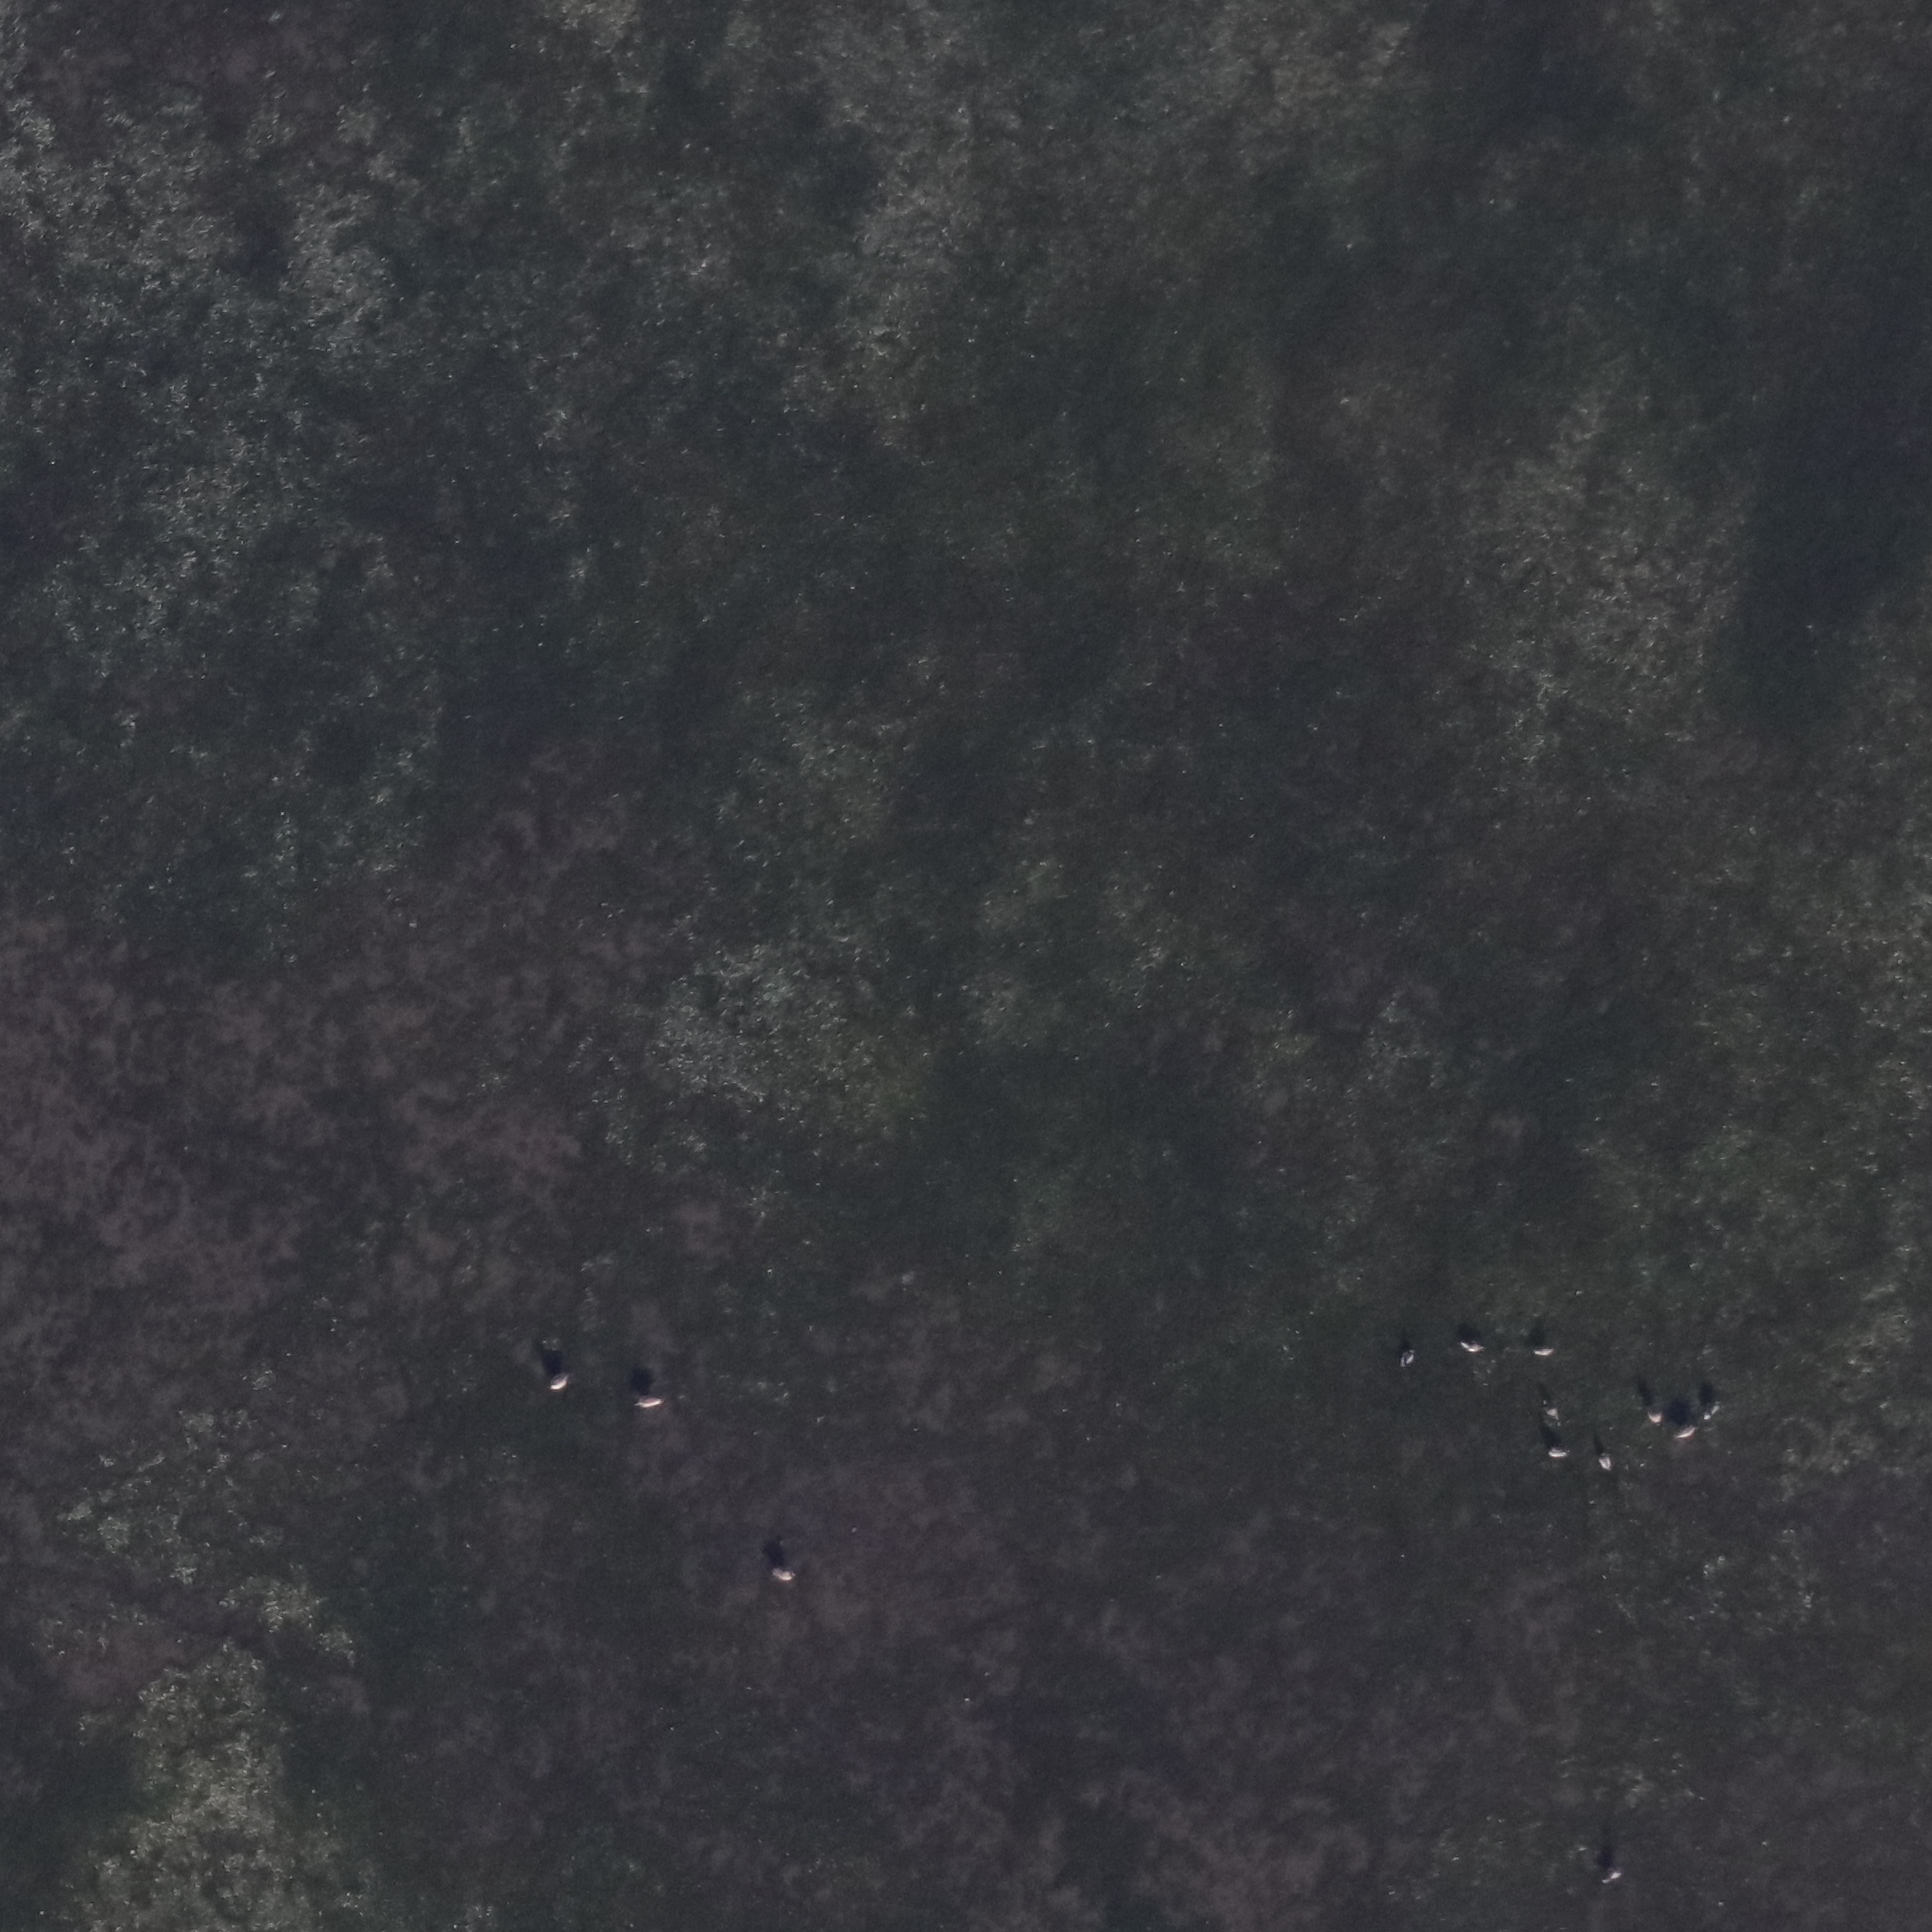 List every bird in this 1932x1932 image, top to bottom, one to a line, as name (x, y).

brant (1472, 1346)
brant (1546, 1351)
brant (1408, 1357)
Canada goose (560, 1379)
Canada goose (650, 1400)
brant (1708, 1408)
Canada goose (1657, 1415)
Canada goose (1688, 1433)
brant (1560, 1448)
brant (1602, 1461)
Canada goose (783, 1574)
brant (1610, 1876)